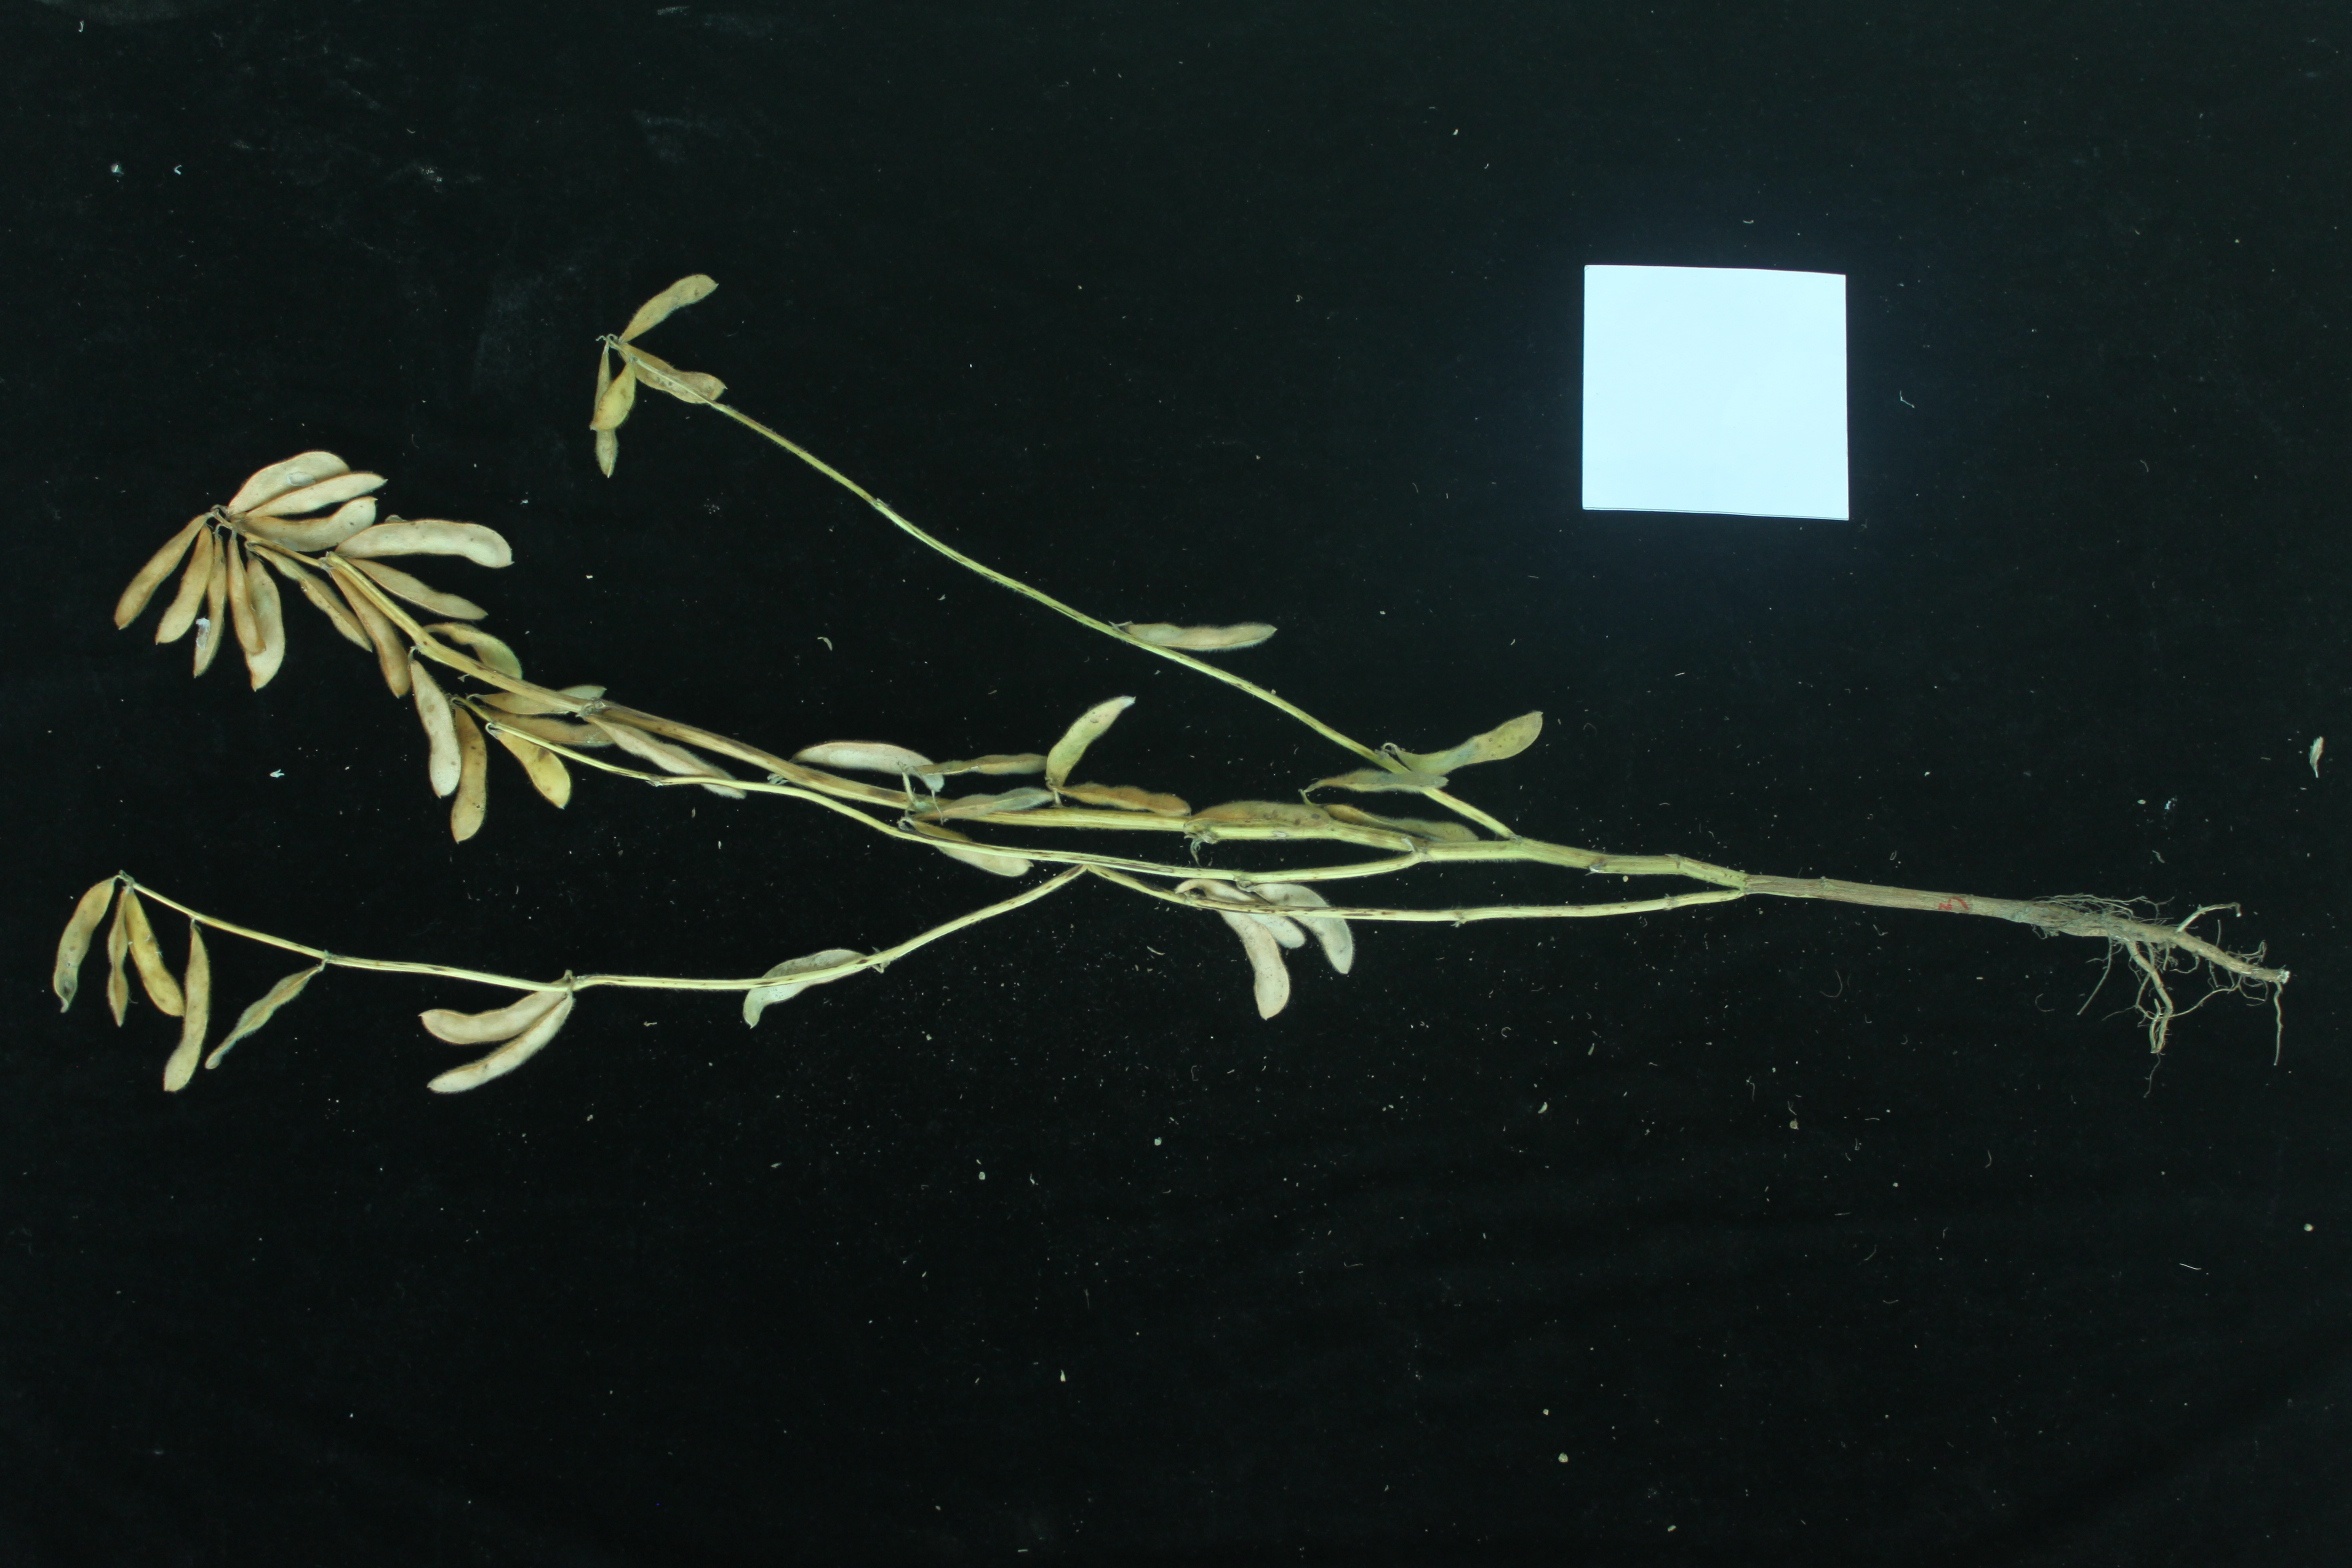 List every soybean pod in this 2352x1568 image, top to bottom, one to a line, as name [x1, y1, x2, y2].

soybean pod [622, 279, 716, 341]
soybean pod [596, 347, 617, 475]
soybean pod [624, 348, 725, 403]
soybean pod [591, 356, 635, 430]
soybean pod [228, 453, 346, 515]
soybean pod [246, 475, 386, 518]
soybean pod [250, 500, 377, 552]
soybean pod [115, 516, 208, 629]
soybean pod [337, 522, 514, 569]
soybean pod [156, 529, 213, 643]
soybean pod [195, 537, 224, 676]
soybean pod [229, 538, 262, 656]
soybean pod [254, 549, 372, 652]
soybean pod [246, 558, 283, 687]
soybean pod [354, 565, 485, 620]
soybean pod [330, 574, 410, 699]
soybean pod [425, 624, 523, 679]
soybean pod [1126, 626, 1276, 650]
soybean pod [412, 662, 461, 800]
soybean pod [479, 687, 601, 715]
soybean pod [1047, 698, 1135, 795]
soybean pod [449, 710, 486, 840]
soybean pod [486, 710, 614, 744]
soybean pod [1396, 713, 1543, 775]
soybean pod [595, 724, 744, 800]
soybean pod [490, 732, 570, 808]
soybean pod [792, 743, 942, 791]
soybean pod [920, 755, 1047, 776]
soybean pod [1315, 772, 1449, 793]
soybean pod [1060, 785, 1189, 815]
soybean pod [917, 788, 1052, 819]
soybean pod [1189, 801, 1331, 828]
soybean pod [1323, 806, 1474, 843]
soybean pod [910, 818, 1030, 874]
soybean pod [52, 880, 112, 1005]
soybean pod [1179, 881, 1304, 948]
soybean pod [1243, 885, 1353, 973]
soybean pod [125, 894, 184, 1017]
soybean pod [109, 895, 128, 1027]
soybean pod [1215, 901, 1289, 1018]
soybean pod [164, 932, 210, 1092]
soybean pod [744, 951, 868, 1028]
soybean pod [205, 968, 321, 1071]
soybean pod [420, 990, 565, 1045]
soybean pod [429, 1000, 575, 1092]